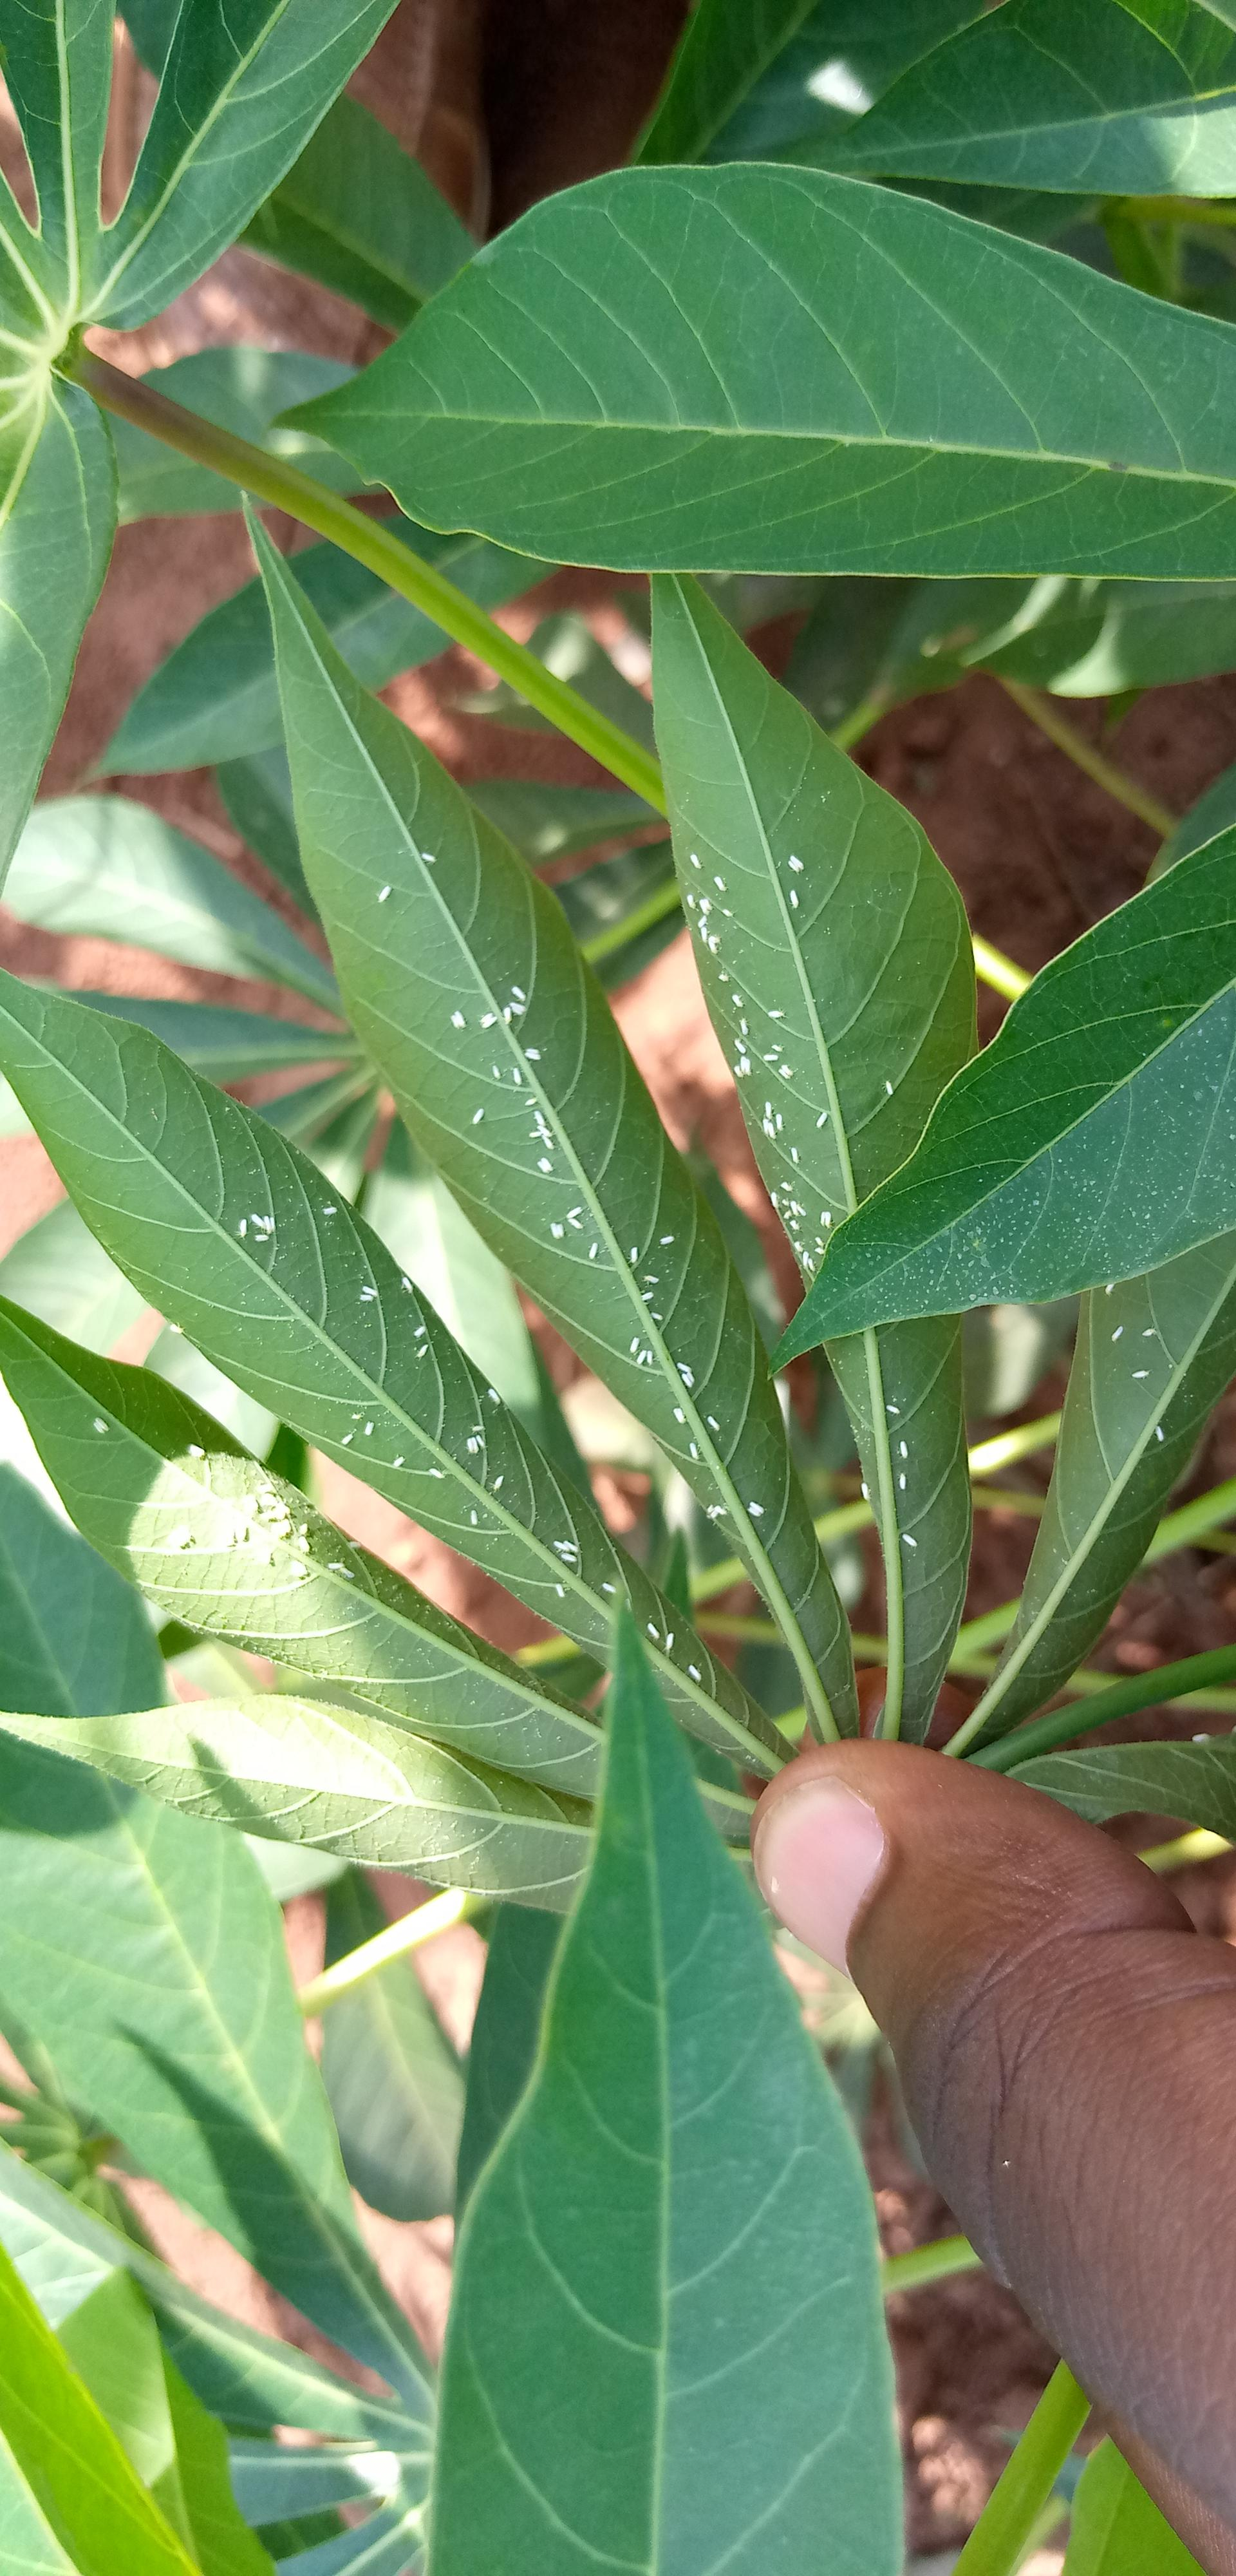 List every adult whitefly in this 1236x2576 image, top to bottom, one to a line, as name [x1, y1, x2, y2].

whitefly [419, 849, 442, 869]
whitefly [688, 851, 703, 871]
whitefly [790, 853, 807, 873]
whitefly [787, 859, 800, 875]
whitefly [712, 873, 731, 893]
whitefly [374, 882, 401, 908]
whitefly [787, 887, 803, 914]
whitefly [686, 893, 697, 911]
whitefly [704, 896, 715, 911]
whitefly [700, 898, 711, 915]
whitefly [720, 907, 738, 919]
whitefly [697, 914, 709, 928]
whitefly [700, 925, 711, 943]
whitefly [708, 934, 724, 944]
whitefly [707, 940, 721, 956]
whitefly [717, 971, 735, 987]
whitefly [510, 983, 528, 1003]
whitefly [731, 992, 747, 1010]
whitefly [509, 1001, 528, 1018]
whitefly [502, 1005, 513, 1027]
whitefly [764, 1007, 789, 1022]
whitefly [454, 1009, 470, 1030]
whitefly [480, 1011, 495, 1023]
whitefly [449, 1012, 460, 1030]
whitefly [482, 1014, 499, 1029]
whitefly [738, 1016, 750, 1037]
whitefly [732, 1037, 750, 1054]
whitefly [770, 1041, 787, 1055]
whitefly [524, 1046, 542, 1054]
whitefly [523, 1052, 543, 1063]
whitefly [762, 1052, 781, 1063]
whitefly [740, 1056, 745, 1074]
whitefly [745, 1057, 755, 1078]
whitefly [490, 1062, 504, 1081]
whitefly [781, 1062, 796, 1077]
whitefly [731, 1063, 746, 1080]
whitefly [512, 1064, 523, 1088]
whitefly [776, 1068, 792, 1081]
whitefly [883, 1077, 896, 1098]
whitefly [521, 1096, 543, 1109]
whitefly [764, 1098, 775, 1121]
whitefly [470, 1107, 488, 1126]
whitefly [533, 1108, 549, 1126]
whitefly [815, 1109, 830, 1130]
whitefly [774, 1111, 787, 1133]
whitefly [761, 1116, 770, 1138]
whitefly [767, 1121, 780, 1140]
whitefly [536, 1124, 557, 1138]
whitefly [527, 1130, 543, 1138]
whitefly [541, 1135, 557, 1152]
whitefly [789, 1144, 805, 1166]
whitefly [540, 1155, 556, 1173]
whitefly [536, 1159, 551, 1175]
whitefly [780, 1179, 798, 1195]
whitefly [770, 1188, 780, 1209]
whitefly [780, 1197, 790, 1208]
whitefly [791, 1198, 800, 1217]
whitefly [796, 1202, 809, 1218]
whitefly [320, 1203, 342, 1217]
whitefly [566, 1205, 585, 1219]
whitefly [782, 1207, 794, 1223]
whitefly [819, 1209, 827, 1227]
whitefly [825, 1209, 834, 1231]
whitefly [250, 1213, 266, 1233]
whitefly [237, 1215, 249, 1240]
whitefly [264, 1215, 270, 1234]
whitefly [270, 1215, 279, 1233]
whitefly [565, 1217, 586, 1231]
whitefly [789, 1218, 801, 1231]
whitefly [548, 1220, 560, 1241]
whitefly [556, 1222, 568, 1238]
whitefly [656, 1231, 677, 1249]
whitefly [253, 1233, 272, 1245]
whitefly [814, 1235, 827, 1249]
whitefly [792, 1238, 805, 1254]
whitefly [586, 1239, 601, 1262]
whitefly [626, 1241, 641, 1265]
whitefly [813, 1245, 829, 1256]
whitefly [802, 1249, 810, 1269]
whitefly [807, 1257, 819, 1274]
whitefly [642, 1271, 661, 1285]
whitefly [400, 1274, 416, 1296]
whitefly [1103, 1282, 1116, 1297]
whitefly [362, 1283, 380, 1298]
whitefly [641, 1288, 657, 1302]
whitefly [357, 1293, 374, 1305]
whitefly [650, 1310, 666, 1323]
whitefly [1108, 1321, 1124, 1345]
whitefly [410, 1323, 429, 1339]
whitefly [1139, 1325, 1159, 1340]
whitefly [629, 1333, 642, 1355]
whitefly [413, 1342, 430, 1361]
whitefly [635, 1347, 648, 1365]
whitefly [646, 1348, 657, 1368]
whitefly [675, 1360, 695, 1374]
whitefly [1129, 1366, 1152, 1381]
whitefly [687, 1370, 697, 1383]
whitefly [681, 1370, 693, 1389]
whitefly [485, 1386, 505, 1408]
whitefly [883, 1401, 906, 1416]
whitefly [671, 1405, 692, 1428]
whitefly [86, 1412, 116, 1438]
whitefly [705, 1413, 724, 1435]
whitefly [88, 1416, 119, 1440]
whitefly [361, 1419, 379, 1437]
whitefly [1154, 1423, 1166, 1444]
whitefly [470, 1423, 488, 1433]
whitefly [474, 1432, 490, 1450]
whitefly [339, 1432, 356, 1448]
whitefly [466, 1435, 474, 1456]
whitefly [471, 1437, 482, 1456]
whitefly [897, 1438, 912, 1460]
whitefly [687, 1440, 704, 1463]
whitefly [185, 1441, 211, 1461]
whitefly [389, 1454, 407, 1470]
whitefly [426, 1466, 447, 1481]
whitefly [491, 1471, 507, 1495]
whitefly [897, 1471, 910, 1492]
whitefly [858, 1480, 874, 1503]
whitefly [749, 1501, 767, 1516]
whitefly [706, 1501, 715, 1513]
whitefly [713, 1504, 730, 1517]
whitefly [745, 1506, 762, 1519]
whitefly [469, 1506, 482, 1528]
whitefly [709, 1510, 718, 1519]
whitefly [297, 1520, 313, 1535]
whitefly [898, 1531, 921, 1550]
whitefly [296, 1534, 312, 1555]
whitefly [552, 1539, 570, 1553]
whitefly [563, 1540, 580, 1555]
whitefly [558, 1551, 580, 1565]
whitefly [326, 1560, 347, 1570]
whitefly [340, 1565, 357, 1580]
whitefly [600, 1580, 620, 1596]
whitefly [554, 1581, 570, 1600]
whitefly [644, 1620, 662, 1641]
whitefly [663, 1630, 680, 1653]
whitefly [687, 1662, 705, 1683]